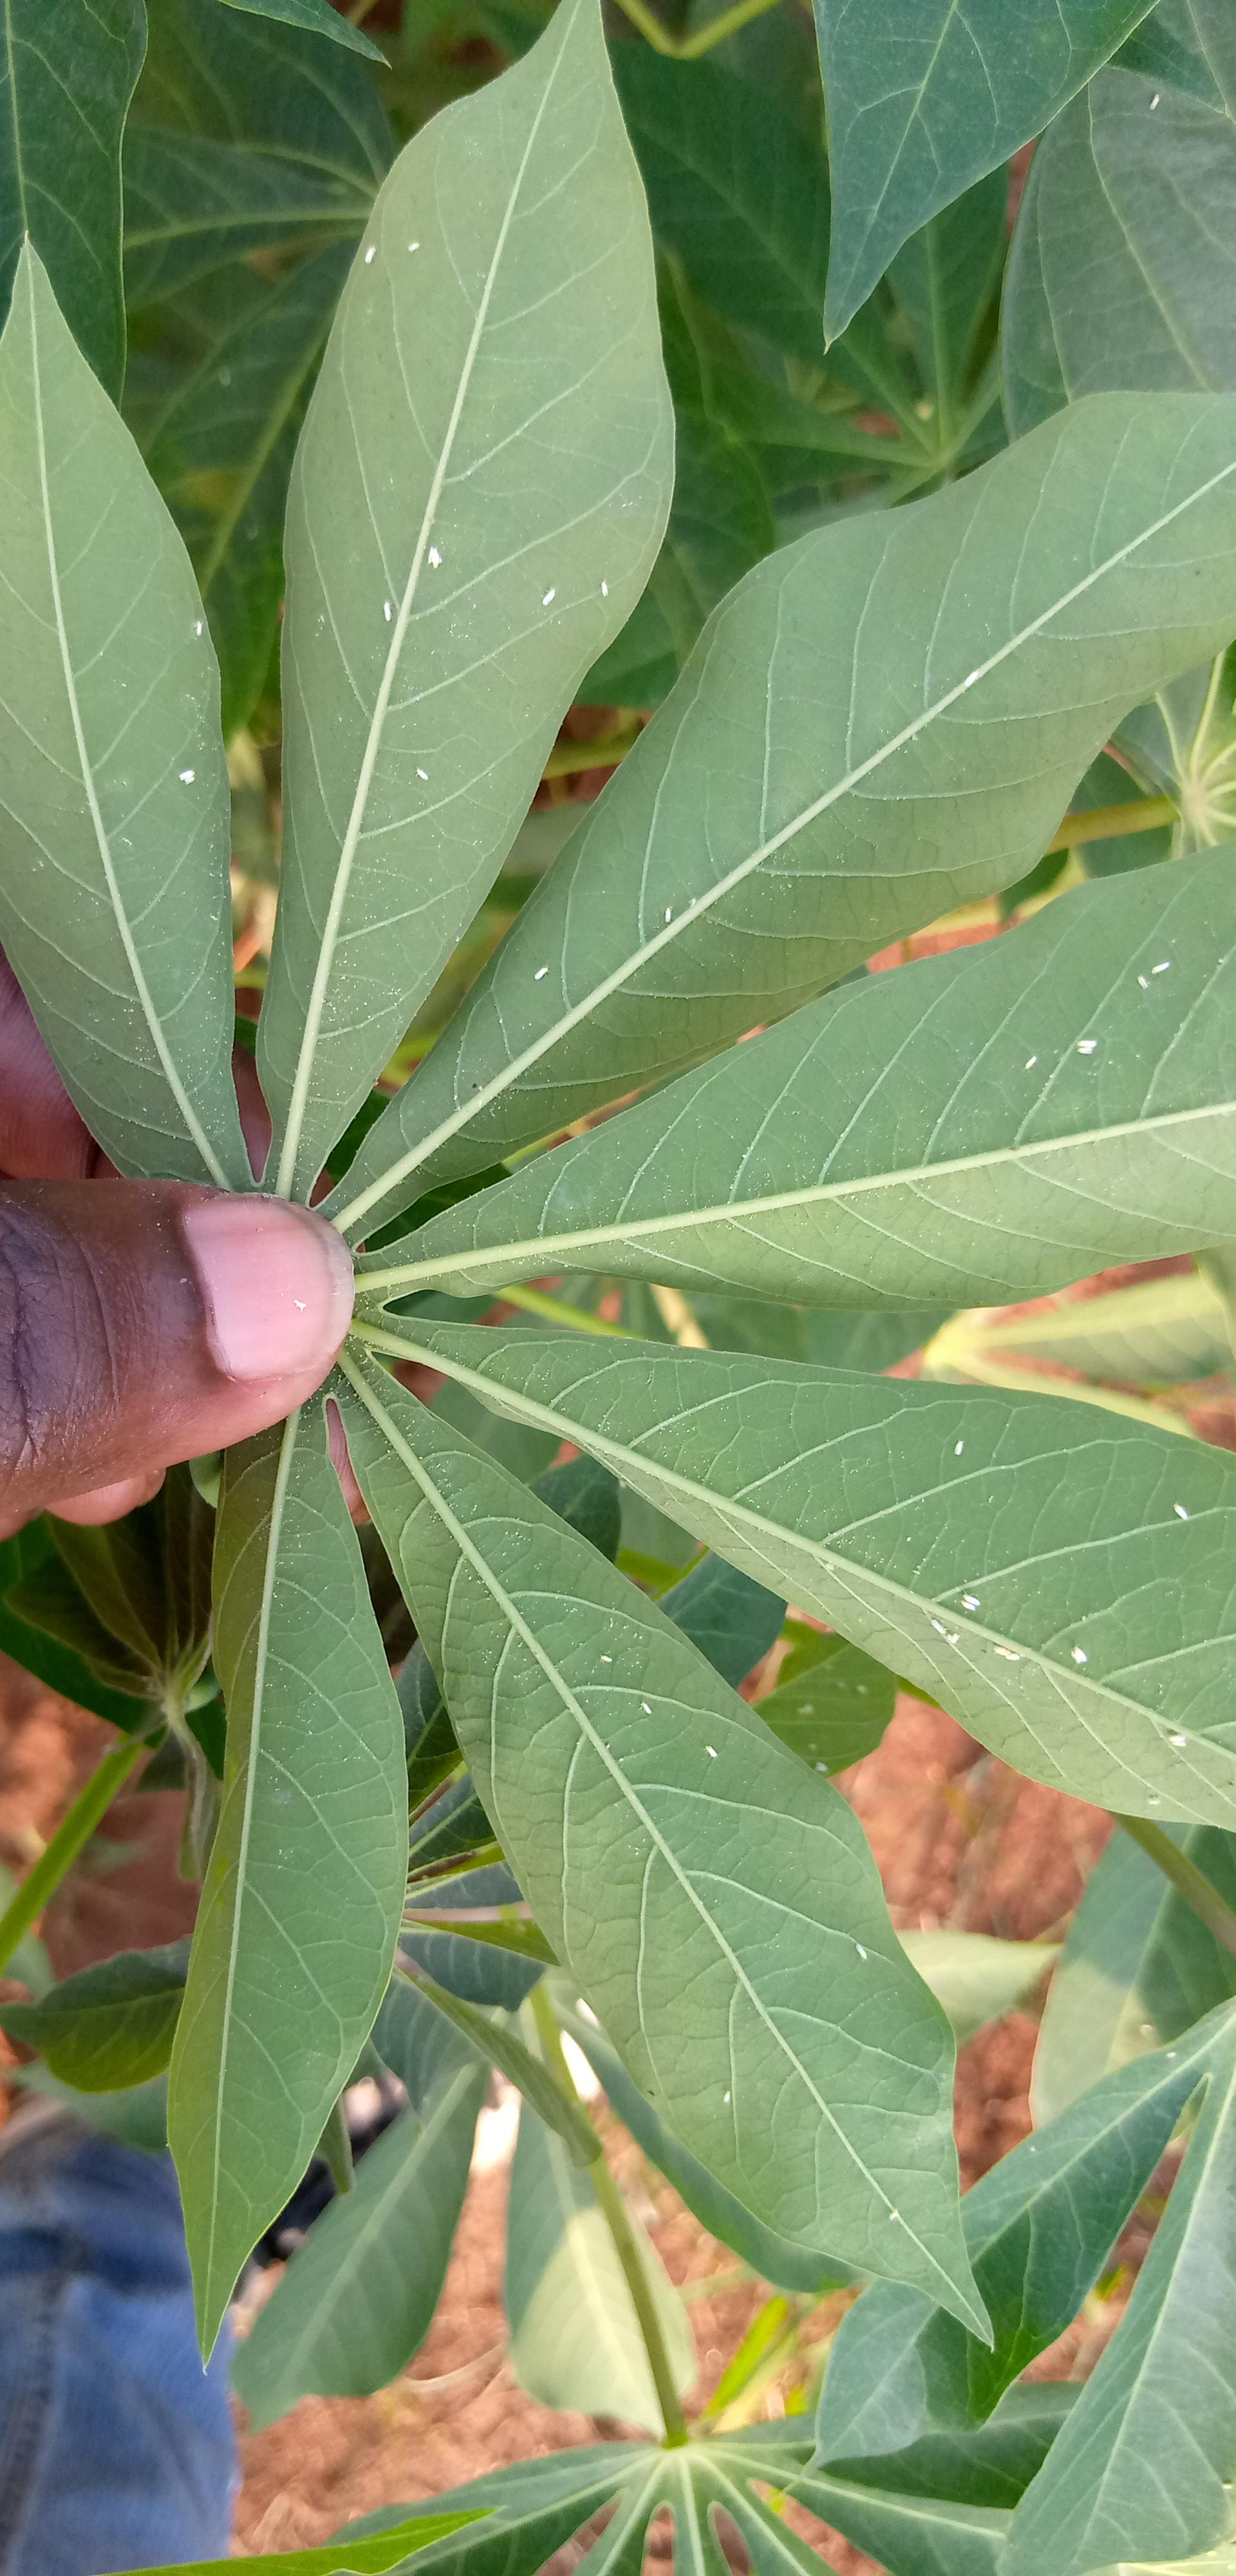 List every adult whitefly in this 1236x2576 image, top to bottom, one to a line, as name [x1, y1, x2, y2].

whitefly [1147, 91, 1165, 112]
whitefly [407, 237, 422, 258]
whitefly [359, 243, 380, 270]
whitefly [424, 544, 445, 570]
whitefly [597, 577, 613, 598]
whitefly [539, 587, 557, 606]
whitefly [380, 598, 396, 622]
whitefly [192, 616, 207, 639]
whitefly [962, 668, 980, 688]
whitefly [414, 761, 435, 783]
whitefly [177, 766, 201, 787]
whitefly [661, 905, 675, 926]
whitefly [1148, 958, 1173, 980]
whitefly [531, 964, 549, 983]
whitefly [1134, 969, 1152, 994]
whitefly [1072, 1032, 1100, 1061]
whitefly [1022, 1053, 1039, 1071]
whitefly [951, 1438, 966, 1457]
whitefly [1171, 1499, 1192, 1522]
whitefly [957, 1591, 982, 1612]
whitefly [930, 1615, 946, 1635]
whitefly [944, 1629, 962, 1647]
whitefly [991, 1643, 1024, 1663]
whitefly [1067, 1644, 1091, 1665]
whitefly [600, 1653, 613, 1666]
whitefly [639, 1700, 657, 1717]
whitefly [1167, 1729, 1190, 1750]
whitefly [700, 1741, 722, 1761]
whitefly [812, 1757, 831, 1776]
whitefly [1146, 1795, 1168, 1809]
whitefly [851, 1940, 870, 1961]
whitefly [1163, 2049, 1179, 2061]
whitefly [719, 2088, 733, 2105]
whitefly [886, 2207, 900, 2223]